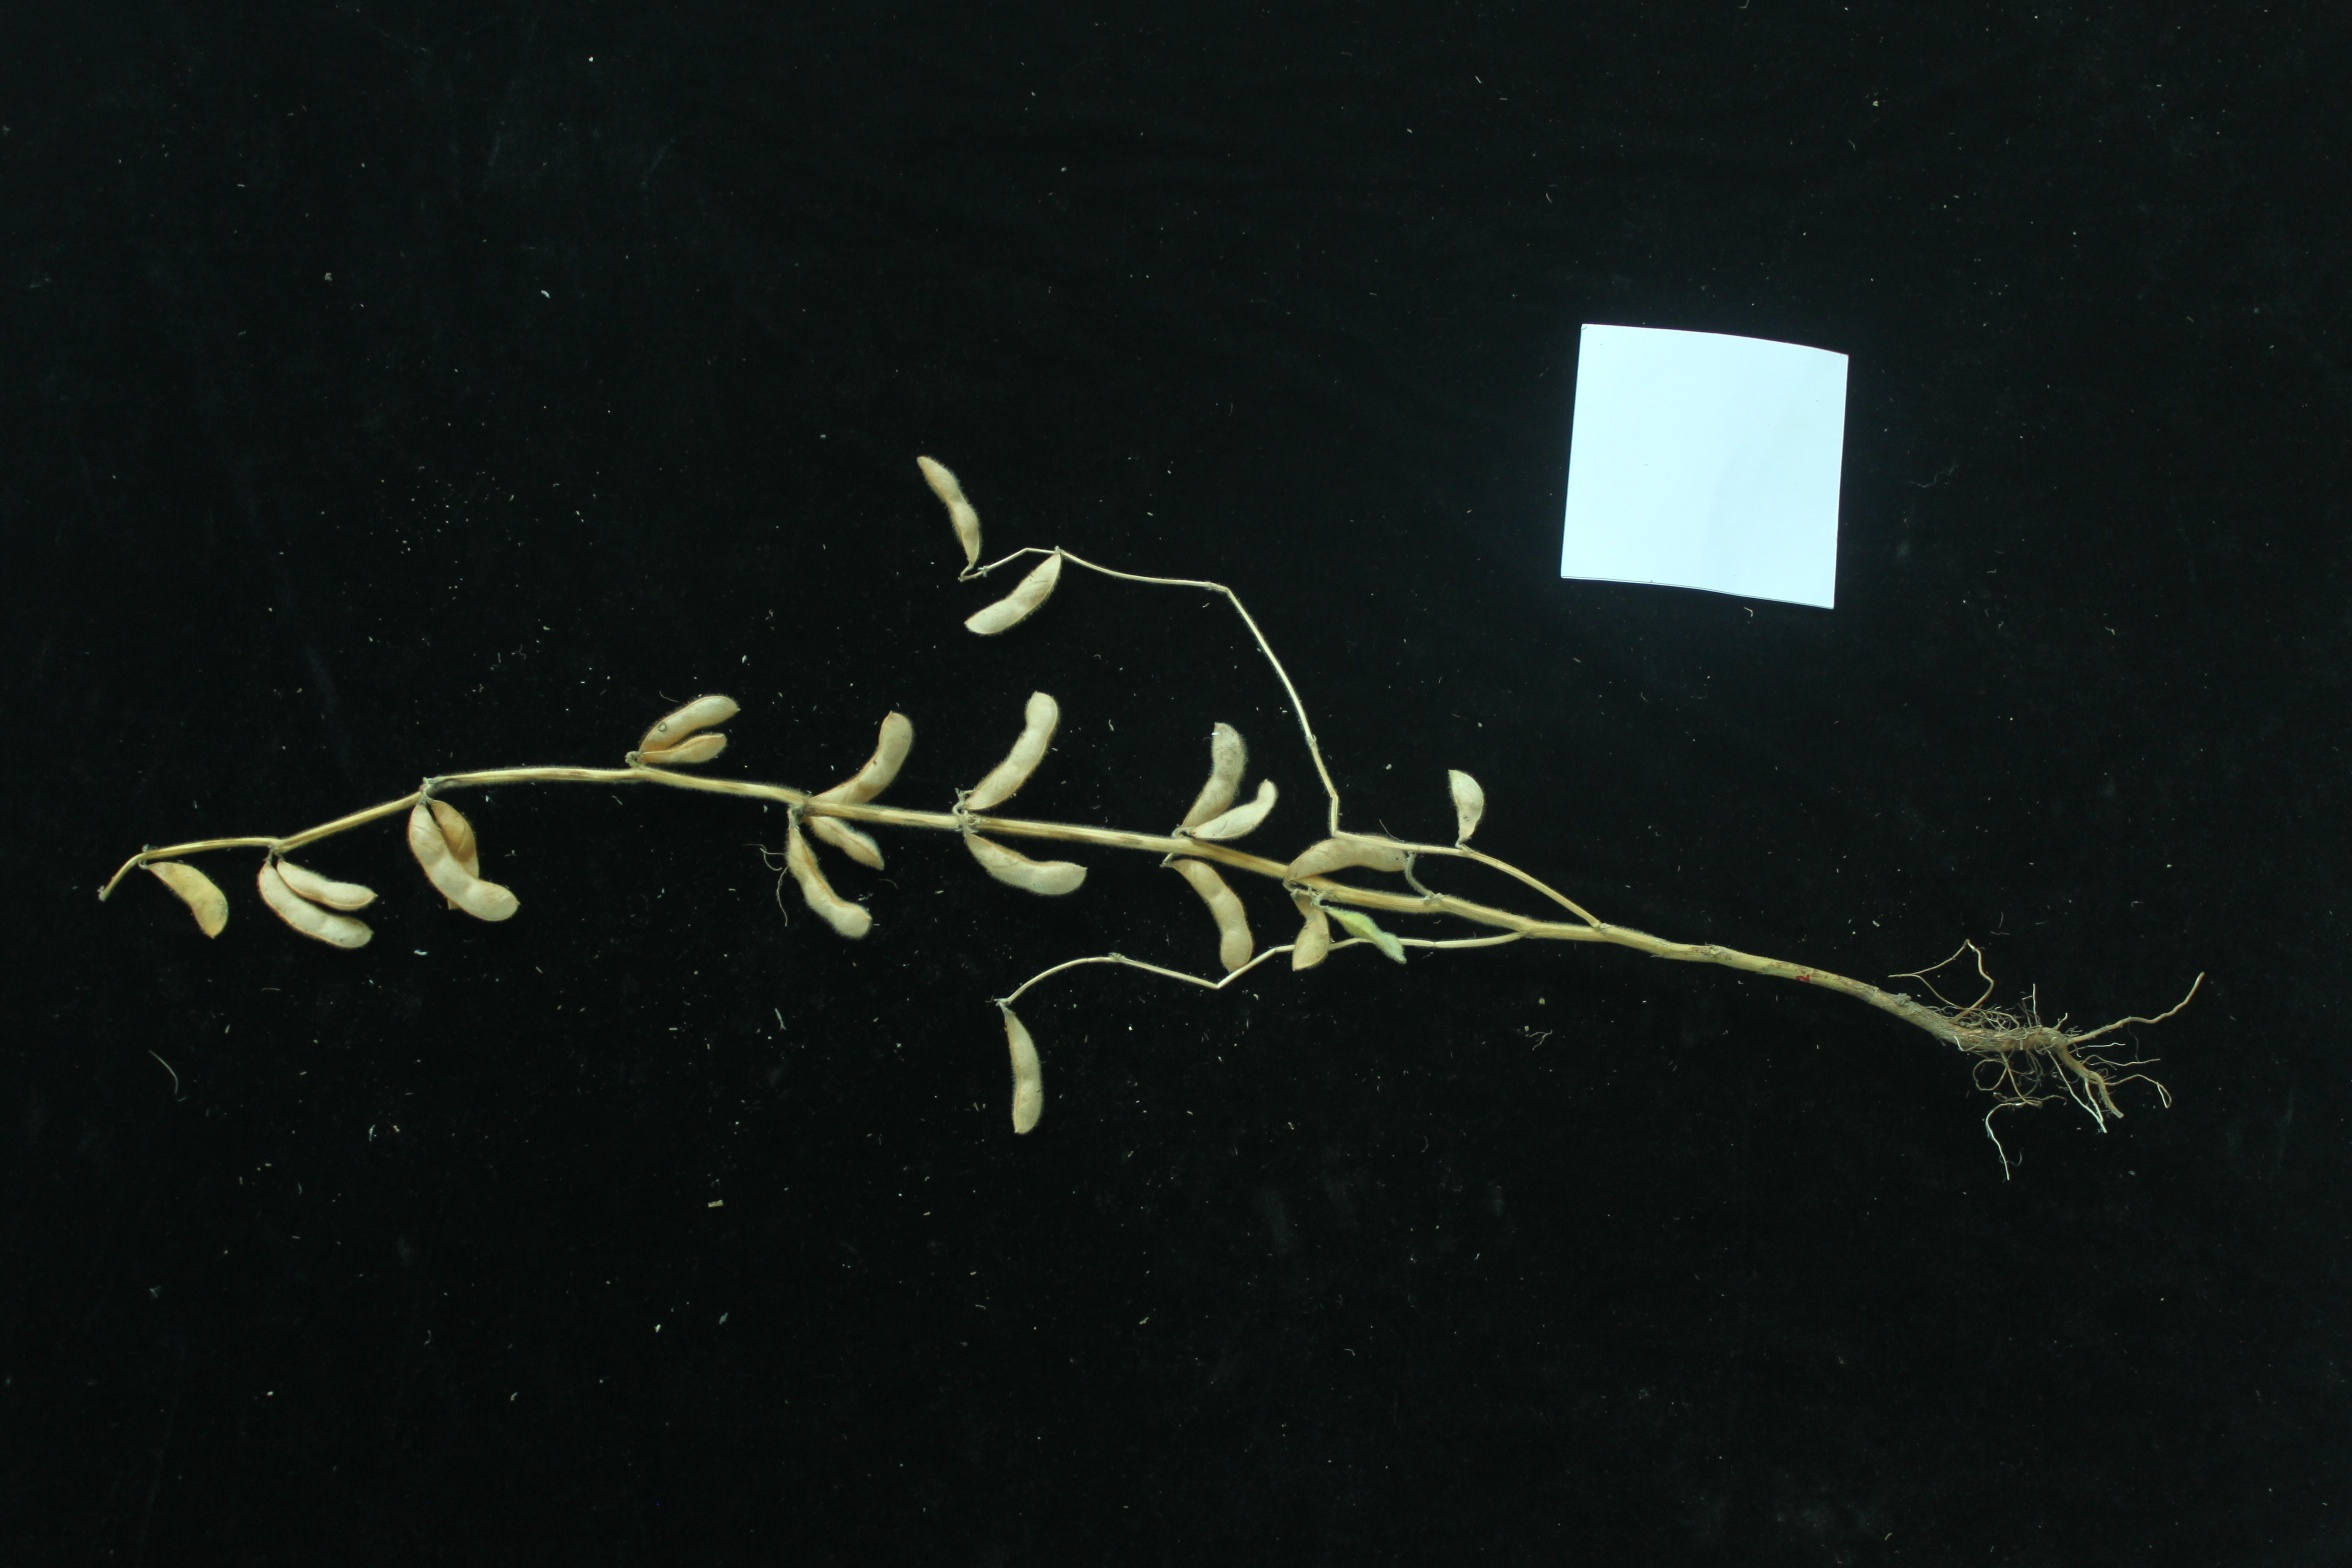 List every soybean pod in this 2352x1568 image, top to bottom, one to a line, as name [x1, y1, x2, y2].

soybean pod [916, 457, 983, 575]
soybean pod [963, 551, 1060, 639]
soybean pod [959, 691, 1058, 813]
soybean pod [636, 696, 739, 751]
soybean pod [809, 712, 911, 803]
soybean pod [1172, 724, 1245, 830]
soybean pod [628, 735, 727, 765]
soybean pod [1446, 770, 1483, 846]
soybean pod [1181, 779, 1275, 842]
soybean pod [408, 798, 519, 923]
soybean pod [428, 798, 478, 909]
soybean pod [783, 810, 871, 940]
soybean pod [800, 816, 883, 871]
soybean pod [961, 821, 1086, 897]
soybean pod [1278, 834, 1411, 885]
soybean pod [256, 851, 372, 951]
soybean pod [279, 859, 378, 911]
soybean pod [1165, 859, 1251, 970]
soybean pod [139, 862, 231, 939]
soybean pod [1287, 887, 1332, 974]
soybean pod [1320, 907, 1403, 964]
soybean pod [1002, 1010, 1043, 1136]